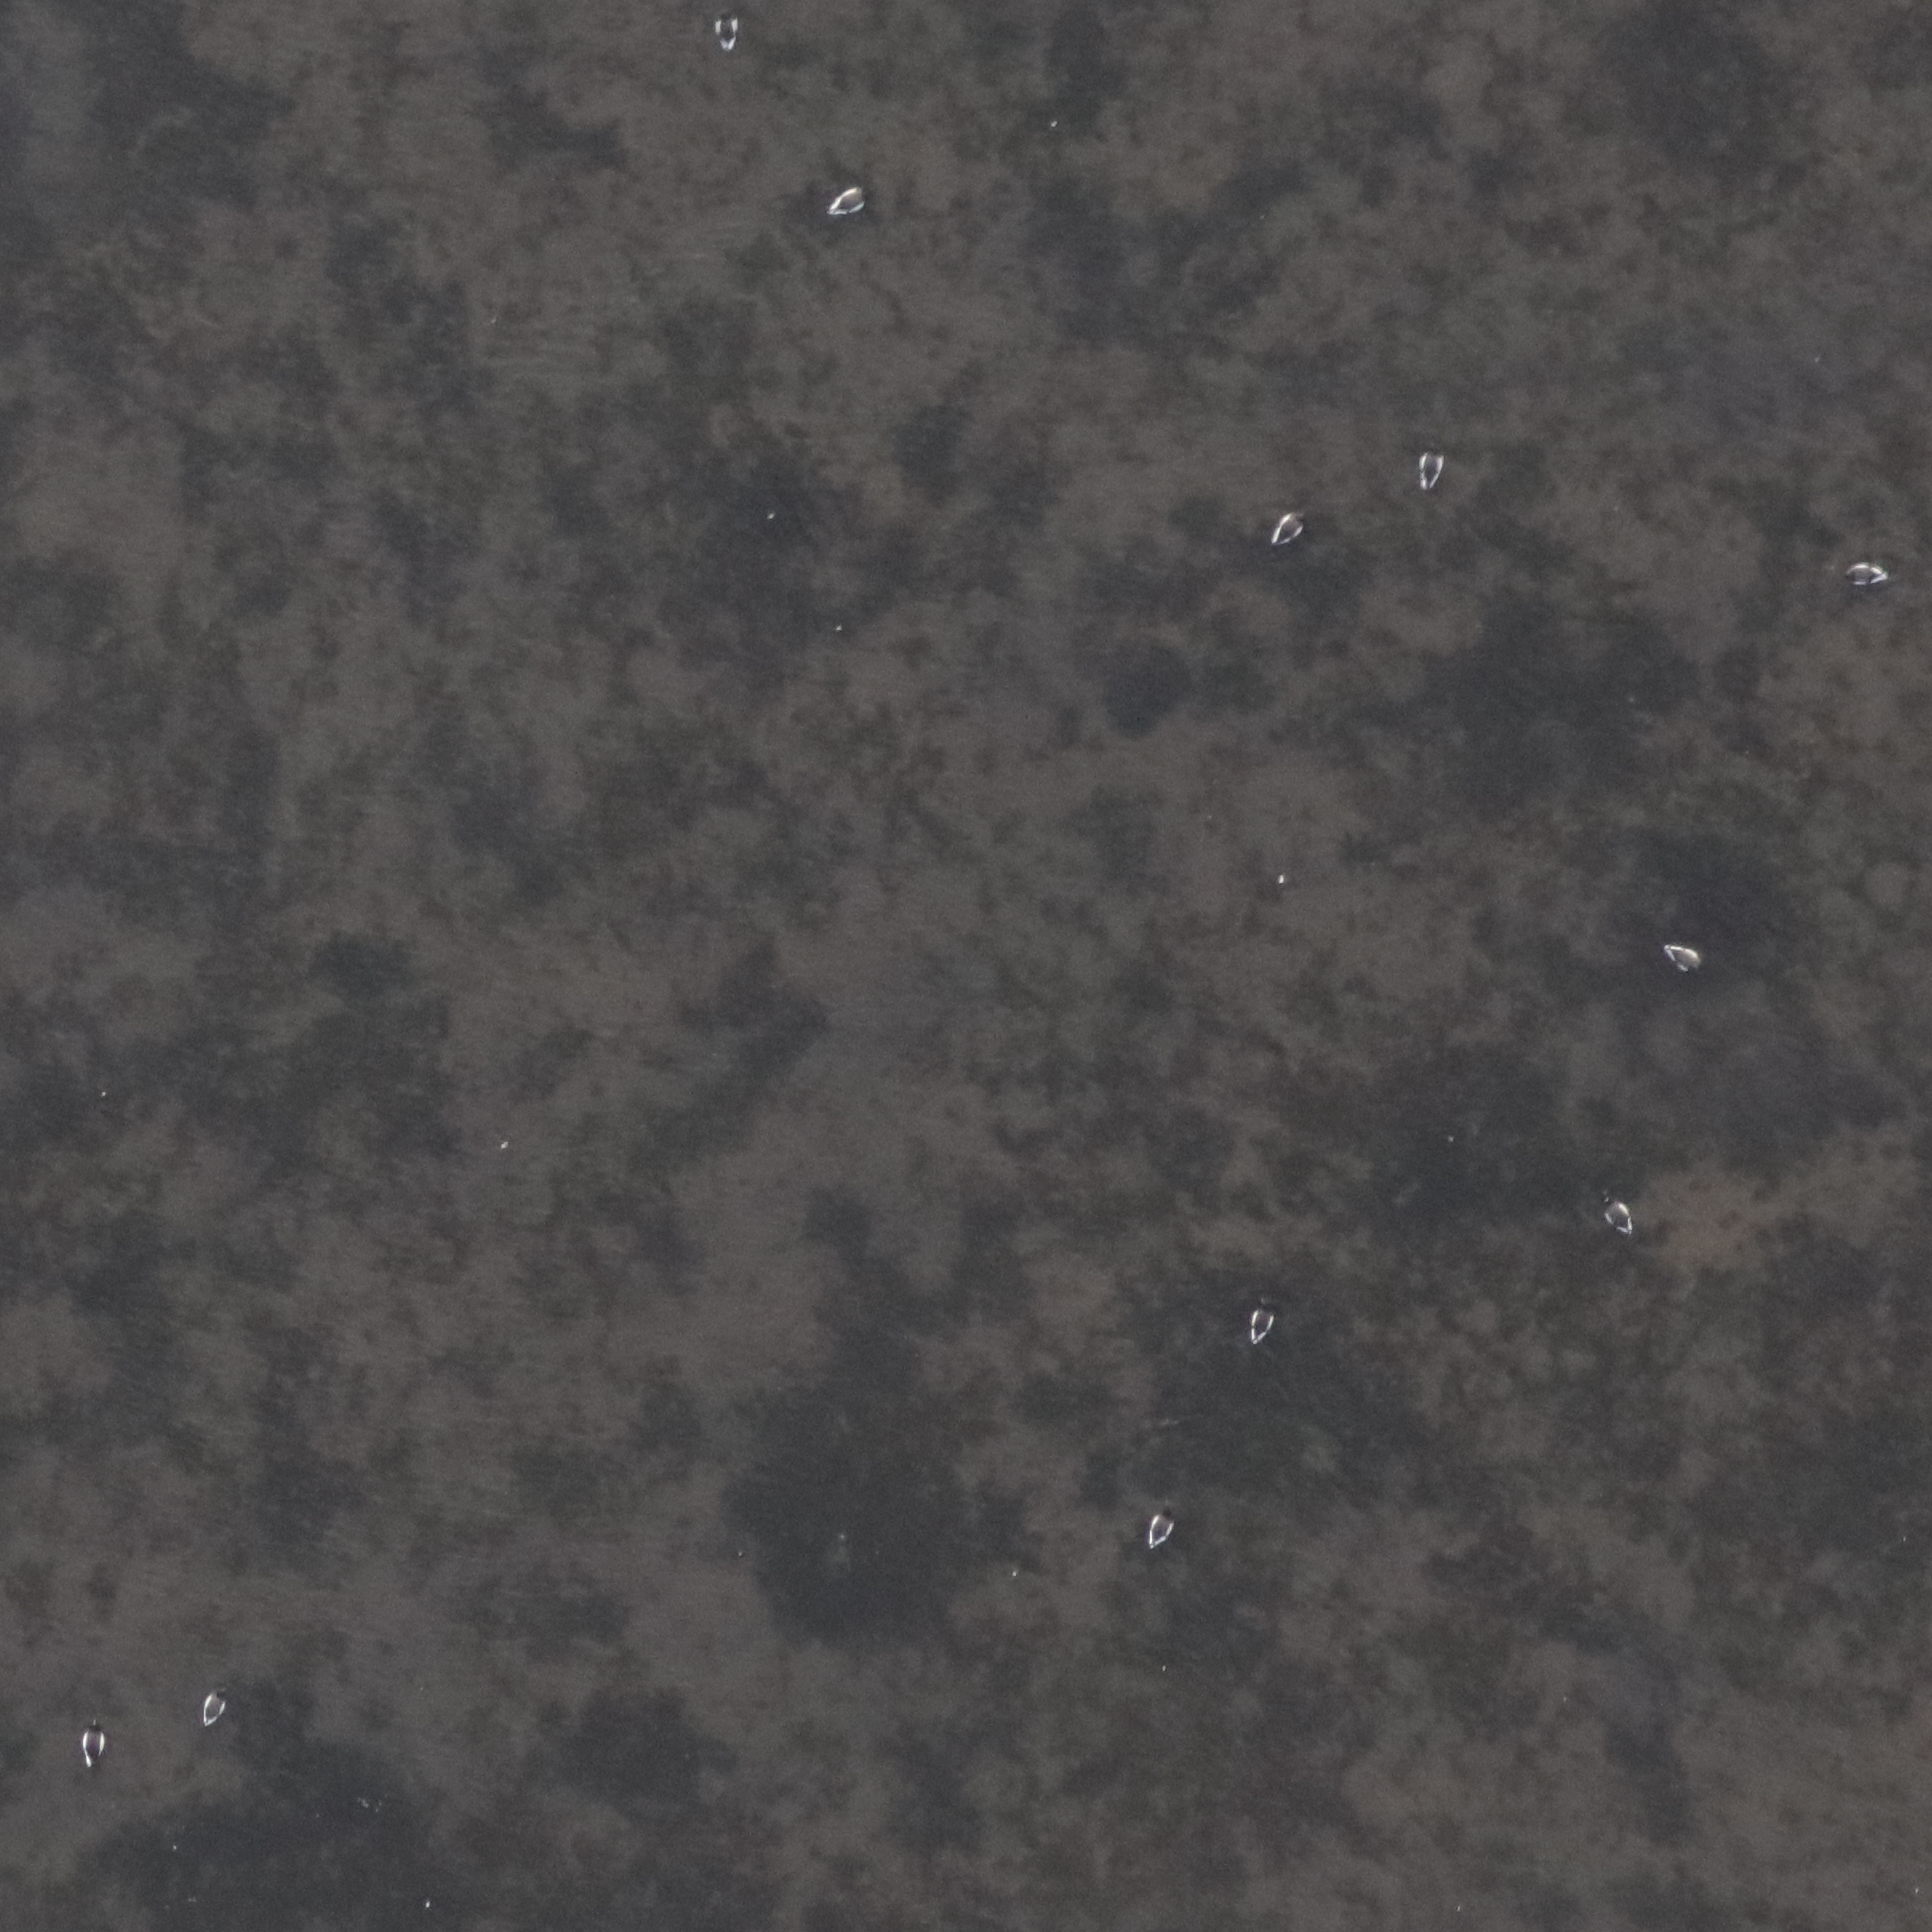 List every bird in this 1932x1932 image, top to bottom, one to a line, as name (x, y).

brant (723, 27)
brant (849, 202)
brant (1430, 468)
brant (1290, 528)
brant (1862, 574)
brant (1683, 959)
brant (1617, 1214)
brant (1261, 1320)
brant (1160, 1526)
brant (214, 1707)
brant (93, 1744)